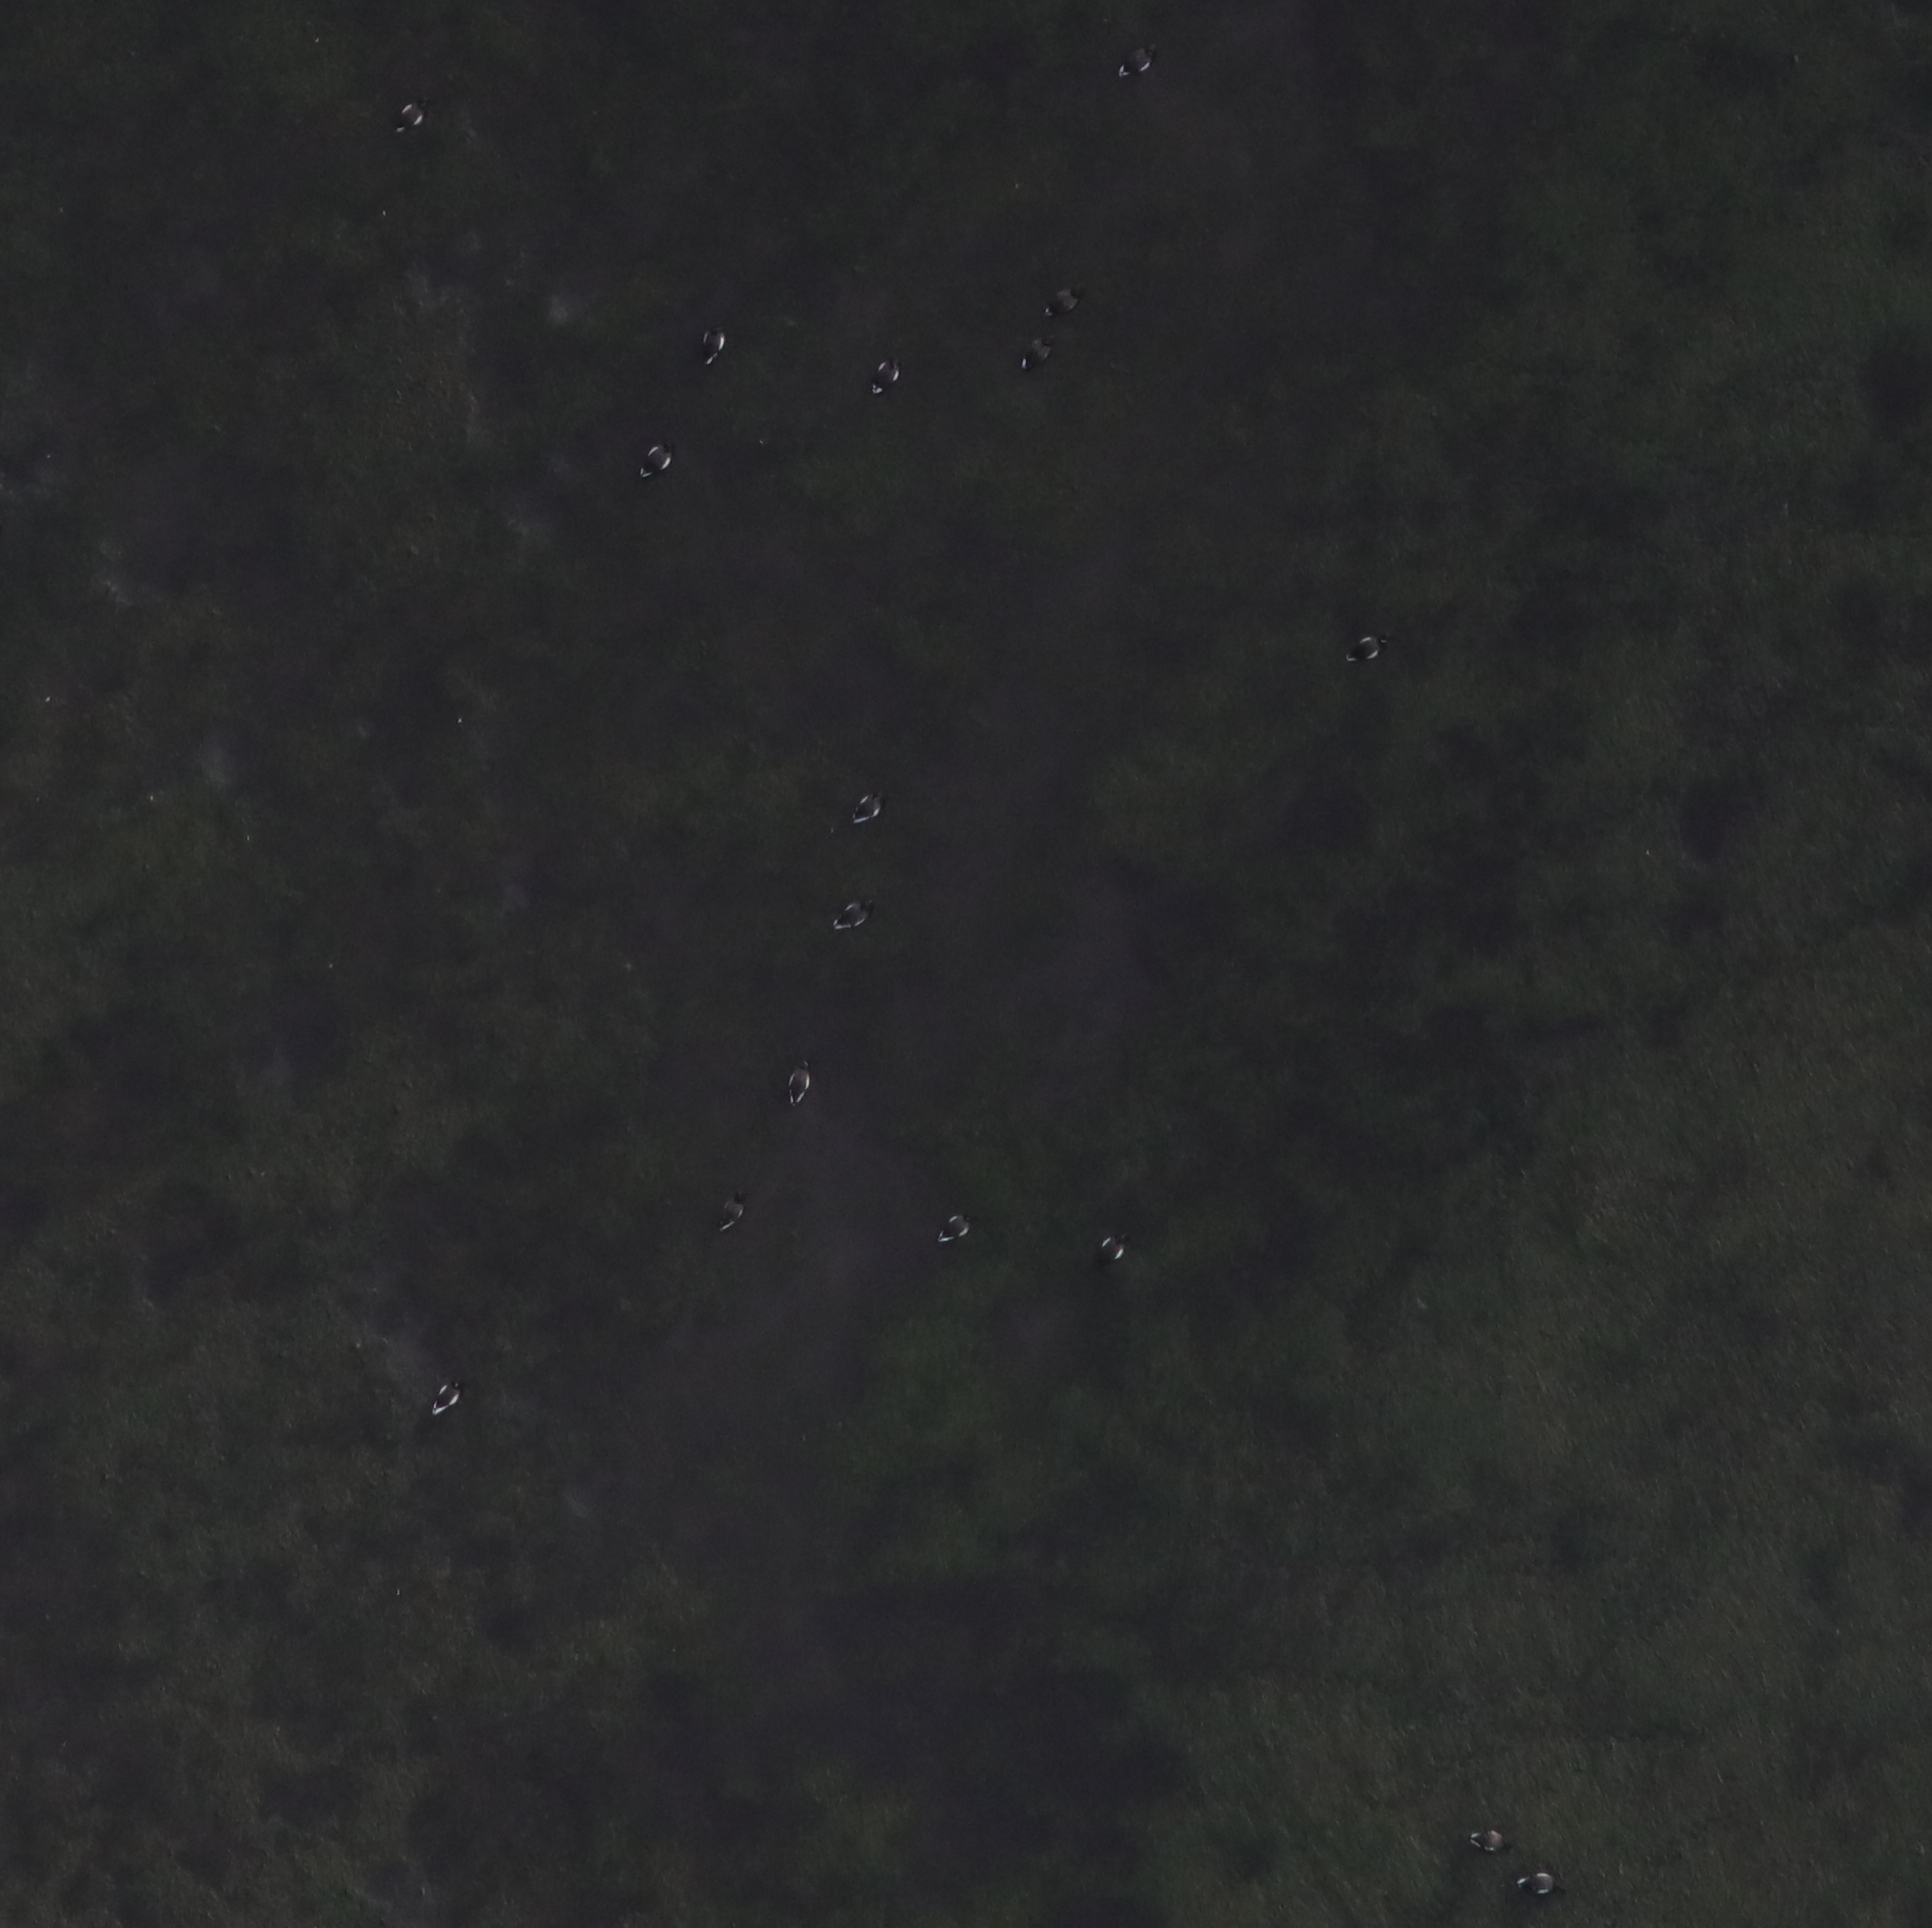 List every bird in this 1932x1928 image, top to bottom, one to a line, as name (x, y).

brant (1136, 63)
brant (412, 115)
brant (1063, 303)
brant (711, 342)
brant (1034, 351)
brant (880, 375)
brant (653, 460)
brant (1368, 647)
brant (868, 808)
brant (852, 913)
brant (796, 1080)
brant (732, 1209)
brant (957, 1228)
brant (1112, 1248)
brant (446, 1396)
brant (1490, 1838)
brant (1539, 1883)